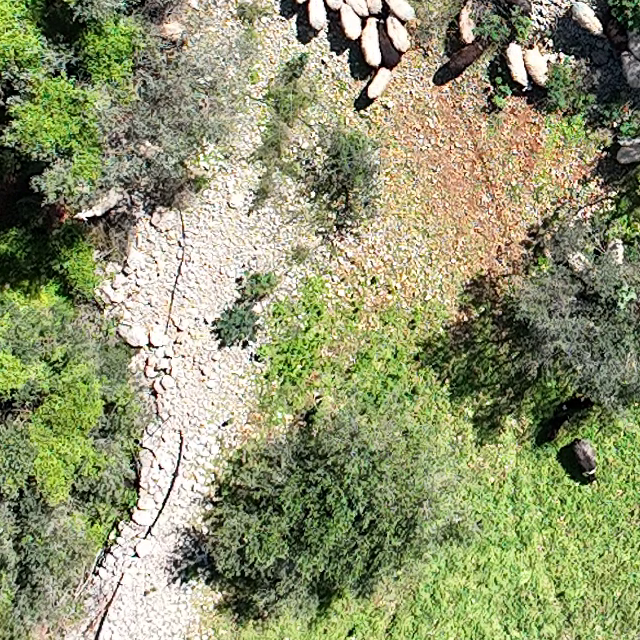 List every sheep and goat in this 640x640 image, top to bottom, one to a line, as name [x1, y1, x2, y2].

sheep [292, 0, 312, 5]
sheep [308, 0, 326, 31]
sheep [313, 0, 343, 10]
sheep [335, 0, 369, 17]
sheep [363, 0, 383, 14]
sheep [382, 0, 415, 22]
sheep [459, 0, 475, 43]
sheep [487, 0, 530, 15]
sheep [572, 0, 603, 36]
sheep [338, 2, 362, 40]
sheep [384, 11, 411, 53]
sheep [361, 17, 382, 66]
sheep [378, 18, 401, 66]
sheep [627, 25, 639, 61]
sheep [448, 40, 486, 72]
sheep [506, 43, 532, 91]
sheep [524, 43, 551, 88]
sheep [620, 48, 639, 88]
sheep [367, 67, 392, 100]
sheep [74, 186, 123, 220]
sheep [607, 238, 623, 266]
sheep [565, 254, 592, 273]
sheep [571, 440, 599, 481]